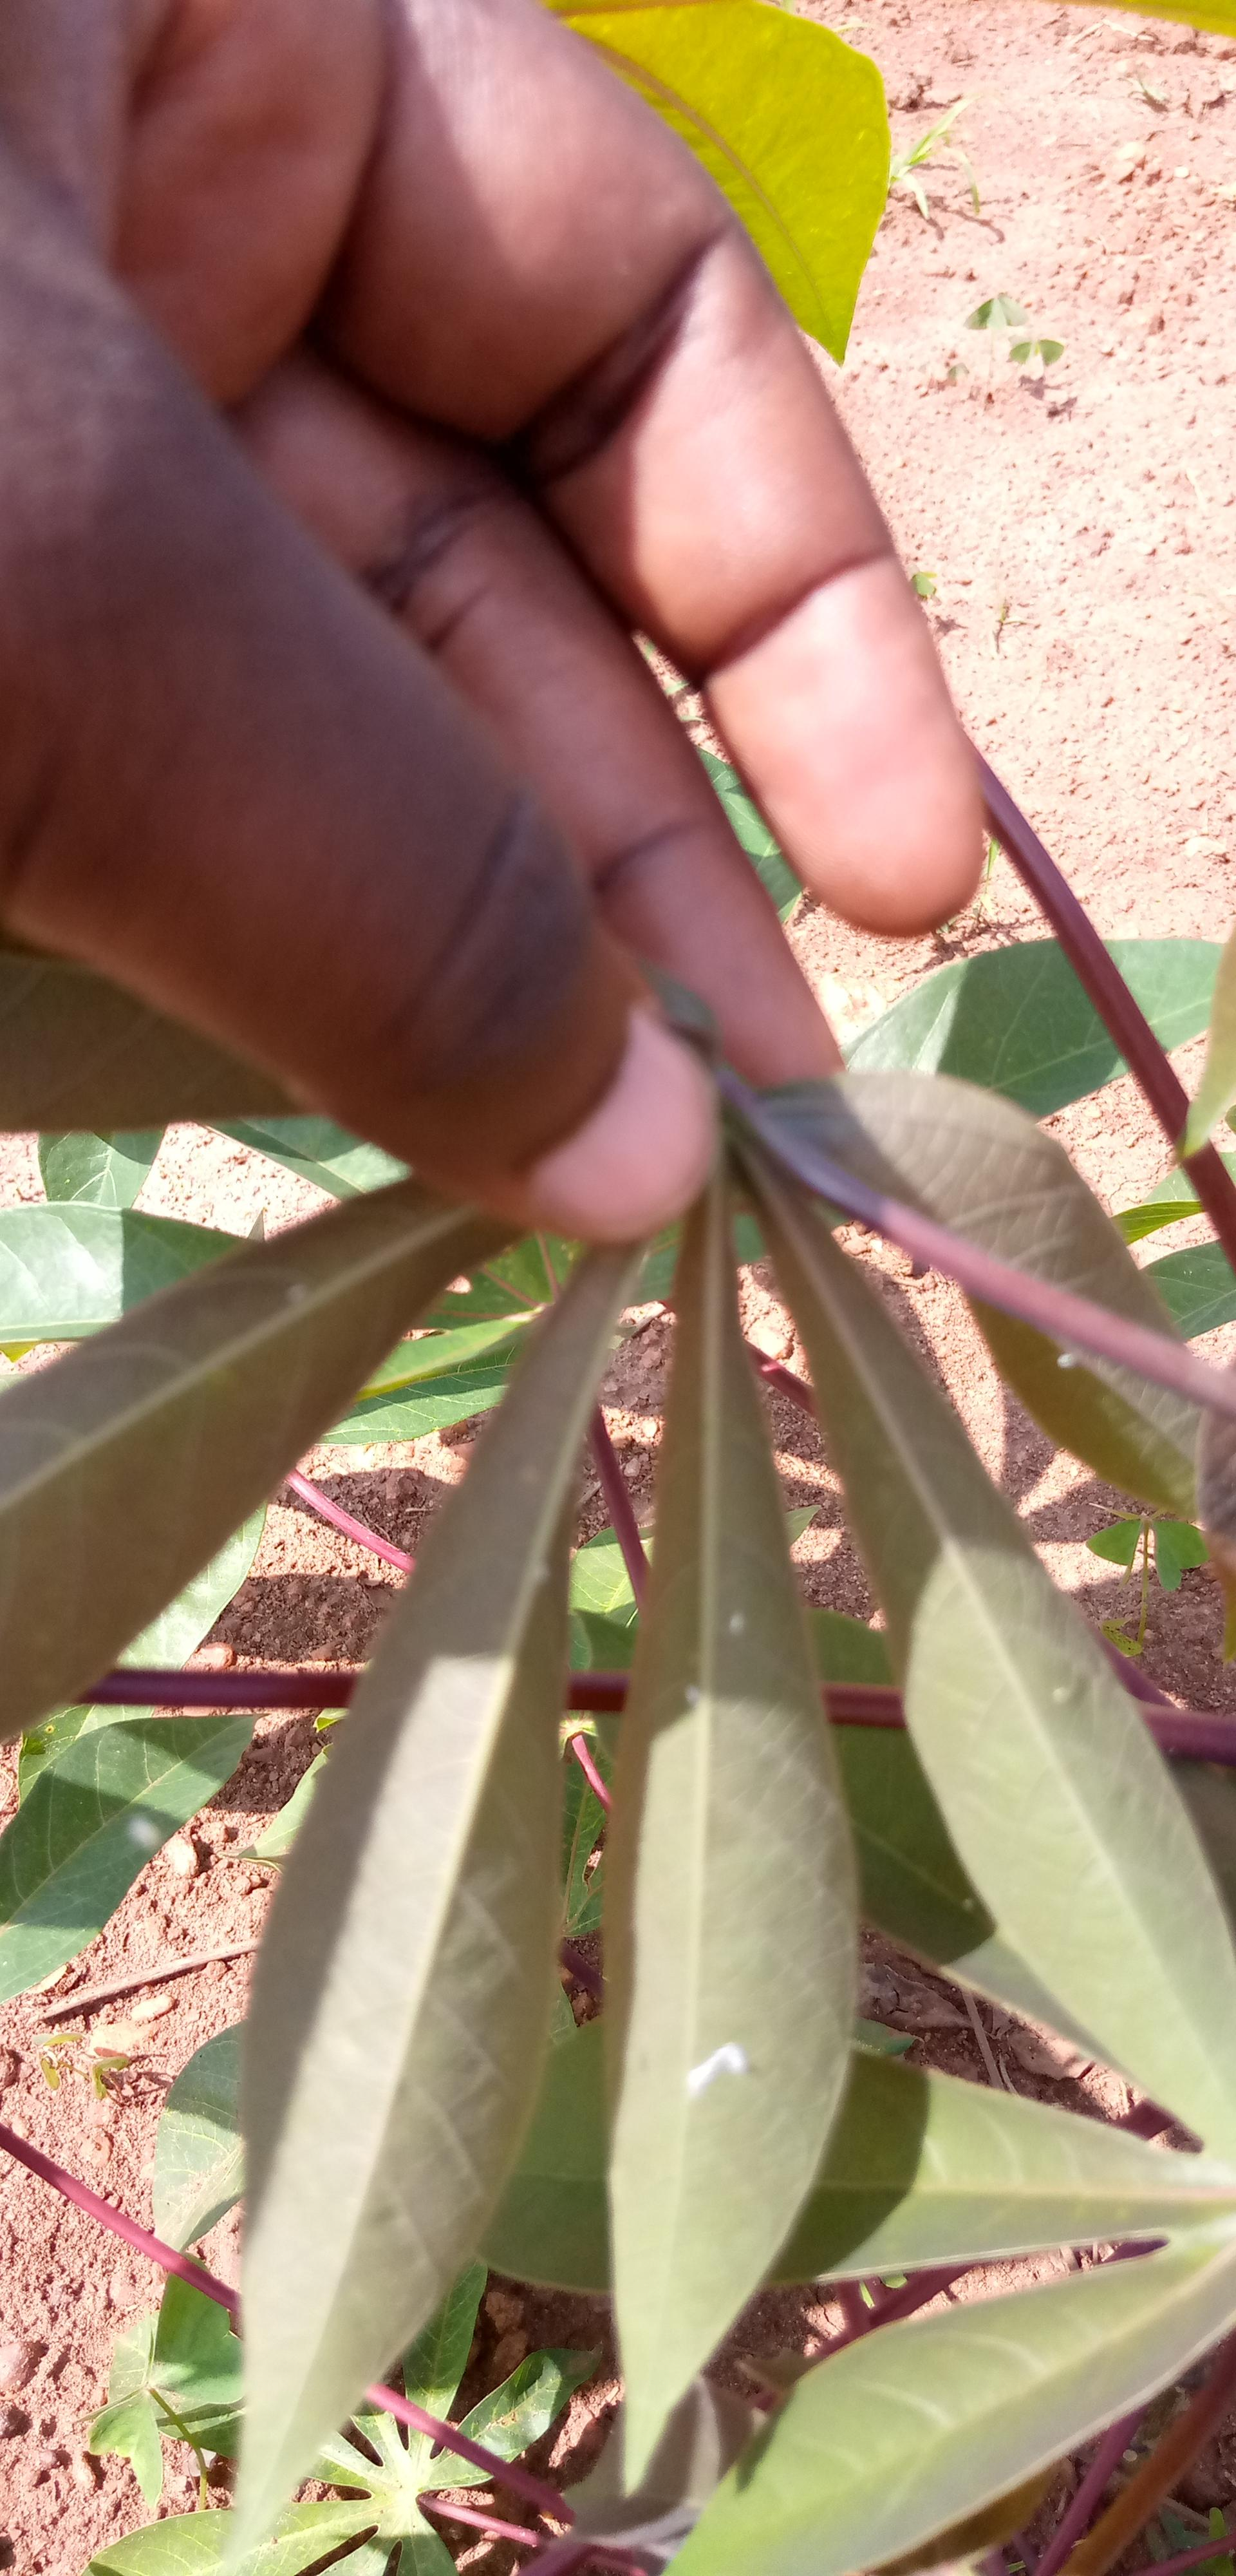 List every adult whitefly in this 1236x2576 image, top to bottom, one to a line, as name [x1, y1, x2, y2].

whitefly [276, 1276, 311, 1307]
whitefly [1051, 1340, 1088, 1377]
whitefly [517, 1554, 555, 1592]
whitefly [722, 1603, 747, 1638]
whitefly [679, 1672, 707, 1705]
whitefly [1036, 1677, 1072, 1707]